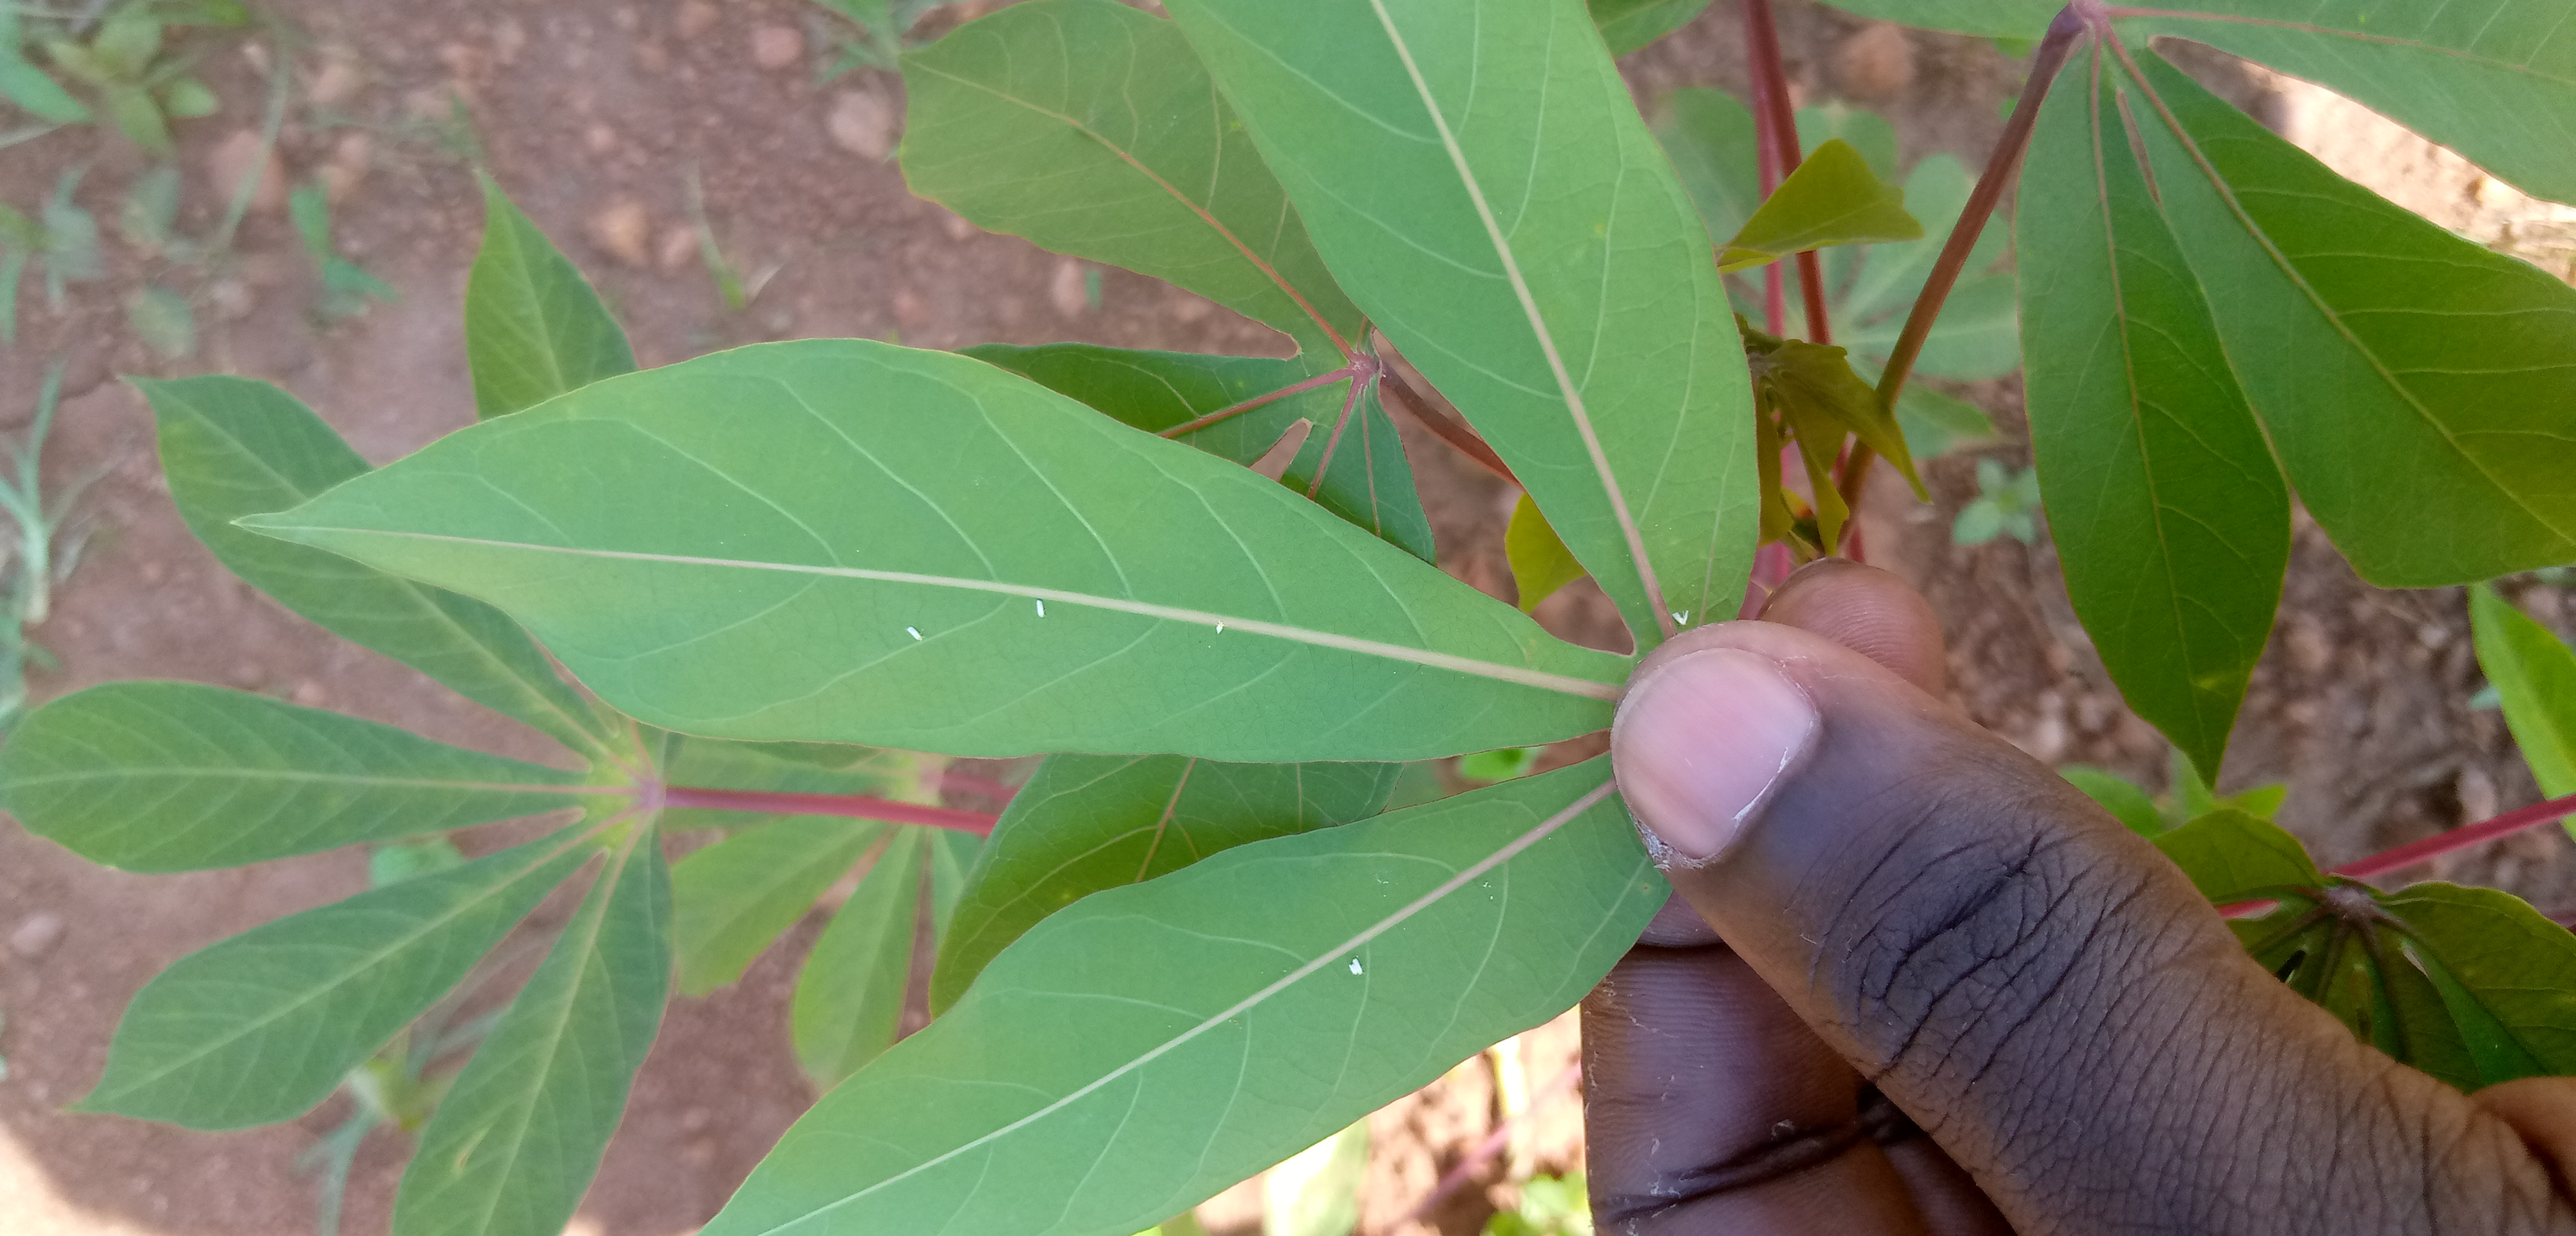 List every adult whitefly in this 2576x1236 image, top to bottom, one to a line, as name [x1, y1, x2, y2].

whitefly [1034, 597, 1046, 620]
whitefly [1671, 610, 1693, 628]
whitefly [1214, 617, 1226, 636]
whitefly [905, 624, 927, 642]
whitefly [1352, 956, 1366, 977]
whitefly [1349, 962, 1358, 977]